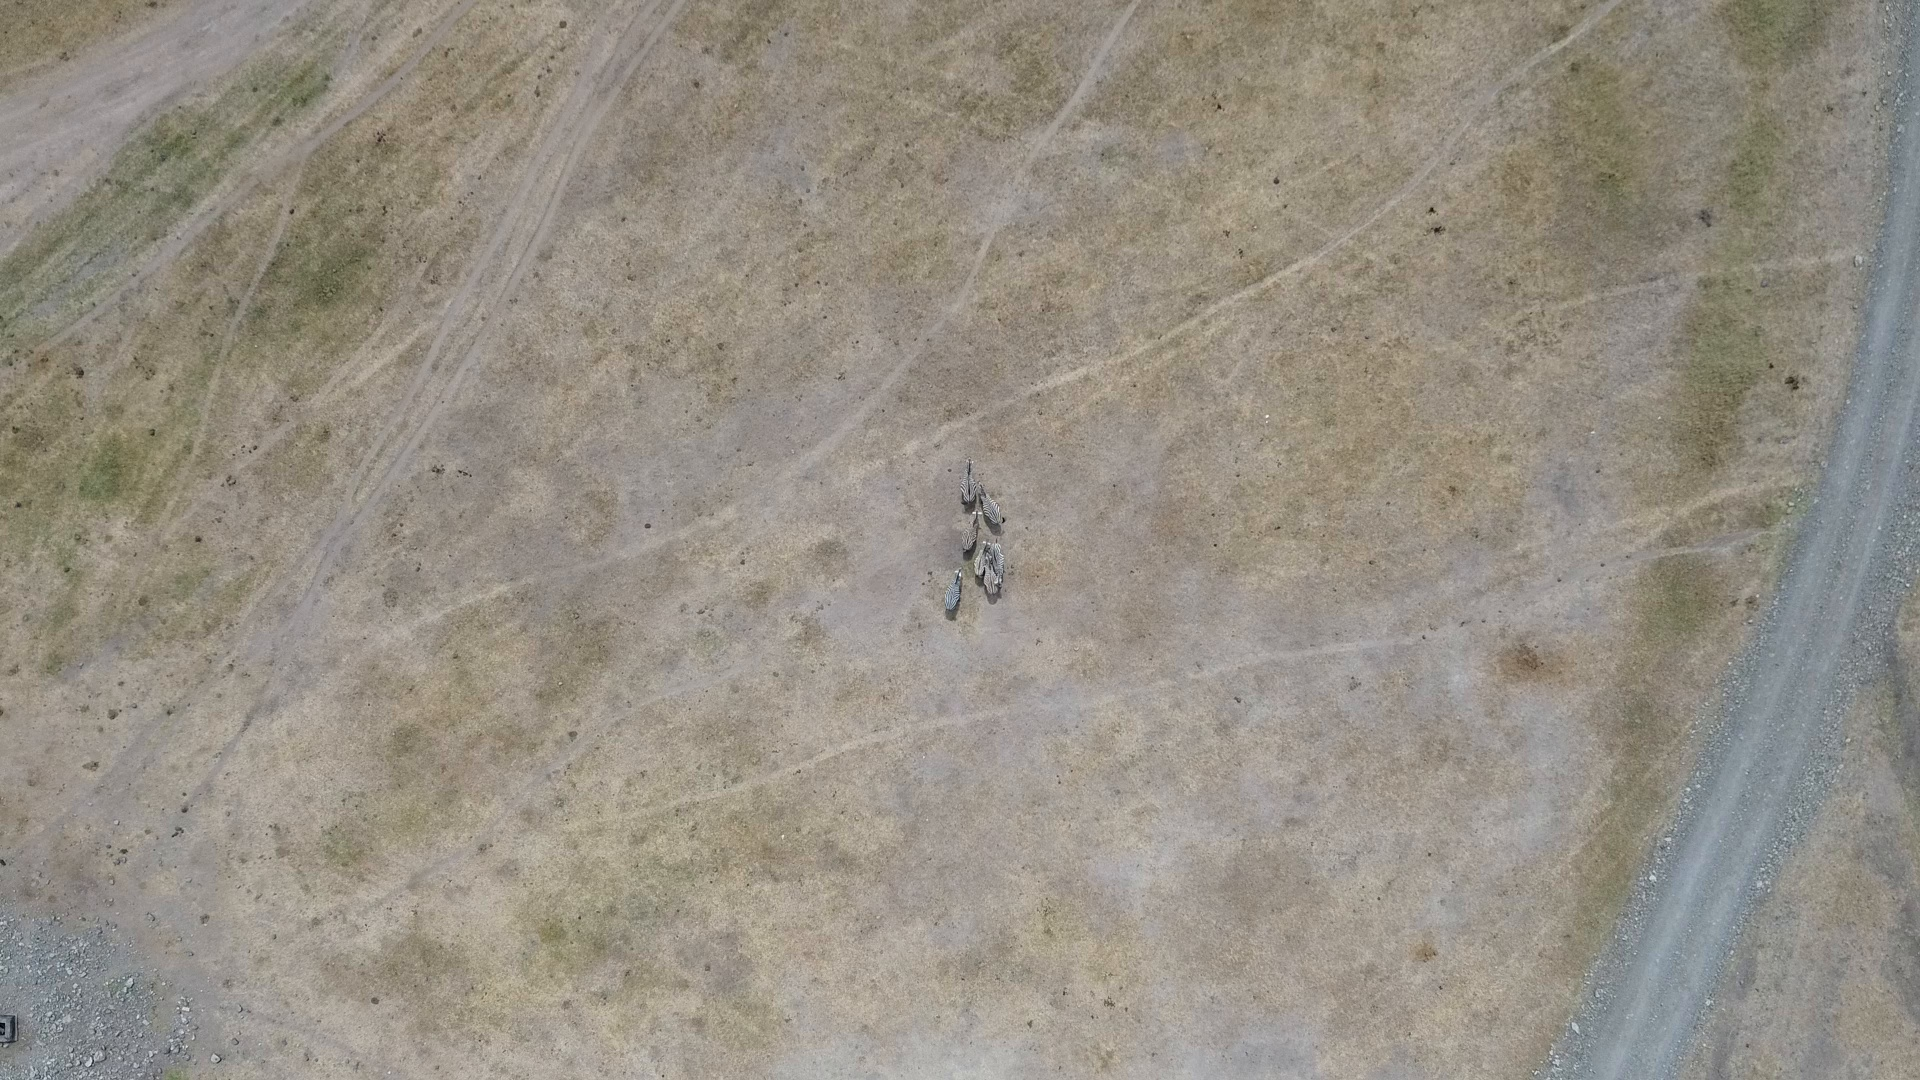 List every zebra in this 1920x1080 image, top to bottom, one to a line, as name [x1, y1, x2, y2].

zebra [960, 458, 975, 502]
zebra [977, 481, 1003, 525]
zebra [961, 510, 979, 552]
zebra [974, 537, 989, 578]
zebra [991, 542, 1006, 585]
zebra [984, 552, 999, 594]
zebra [943, 571, 962, 612]